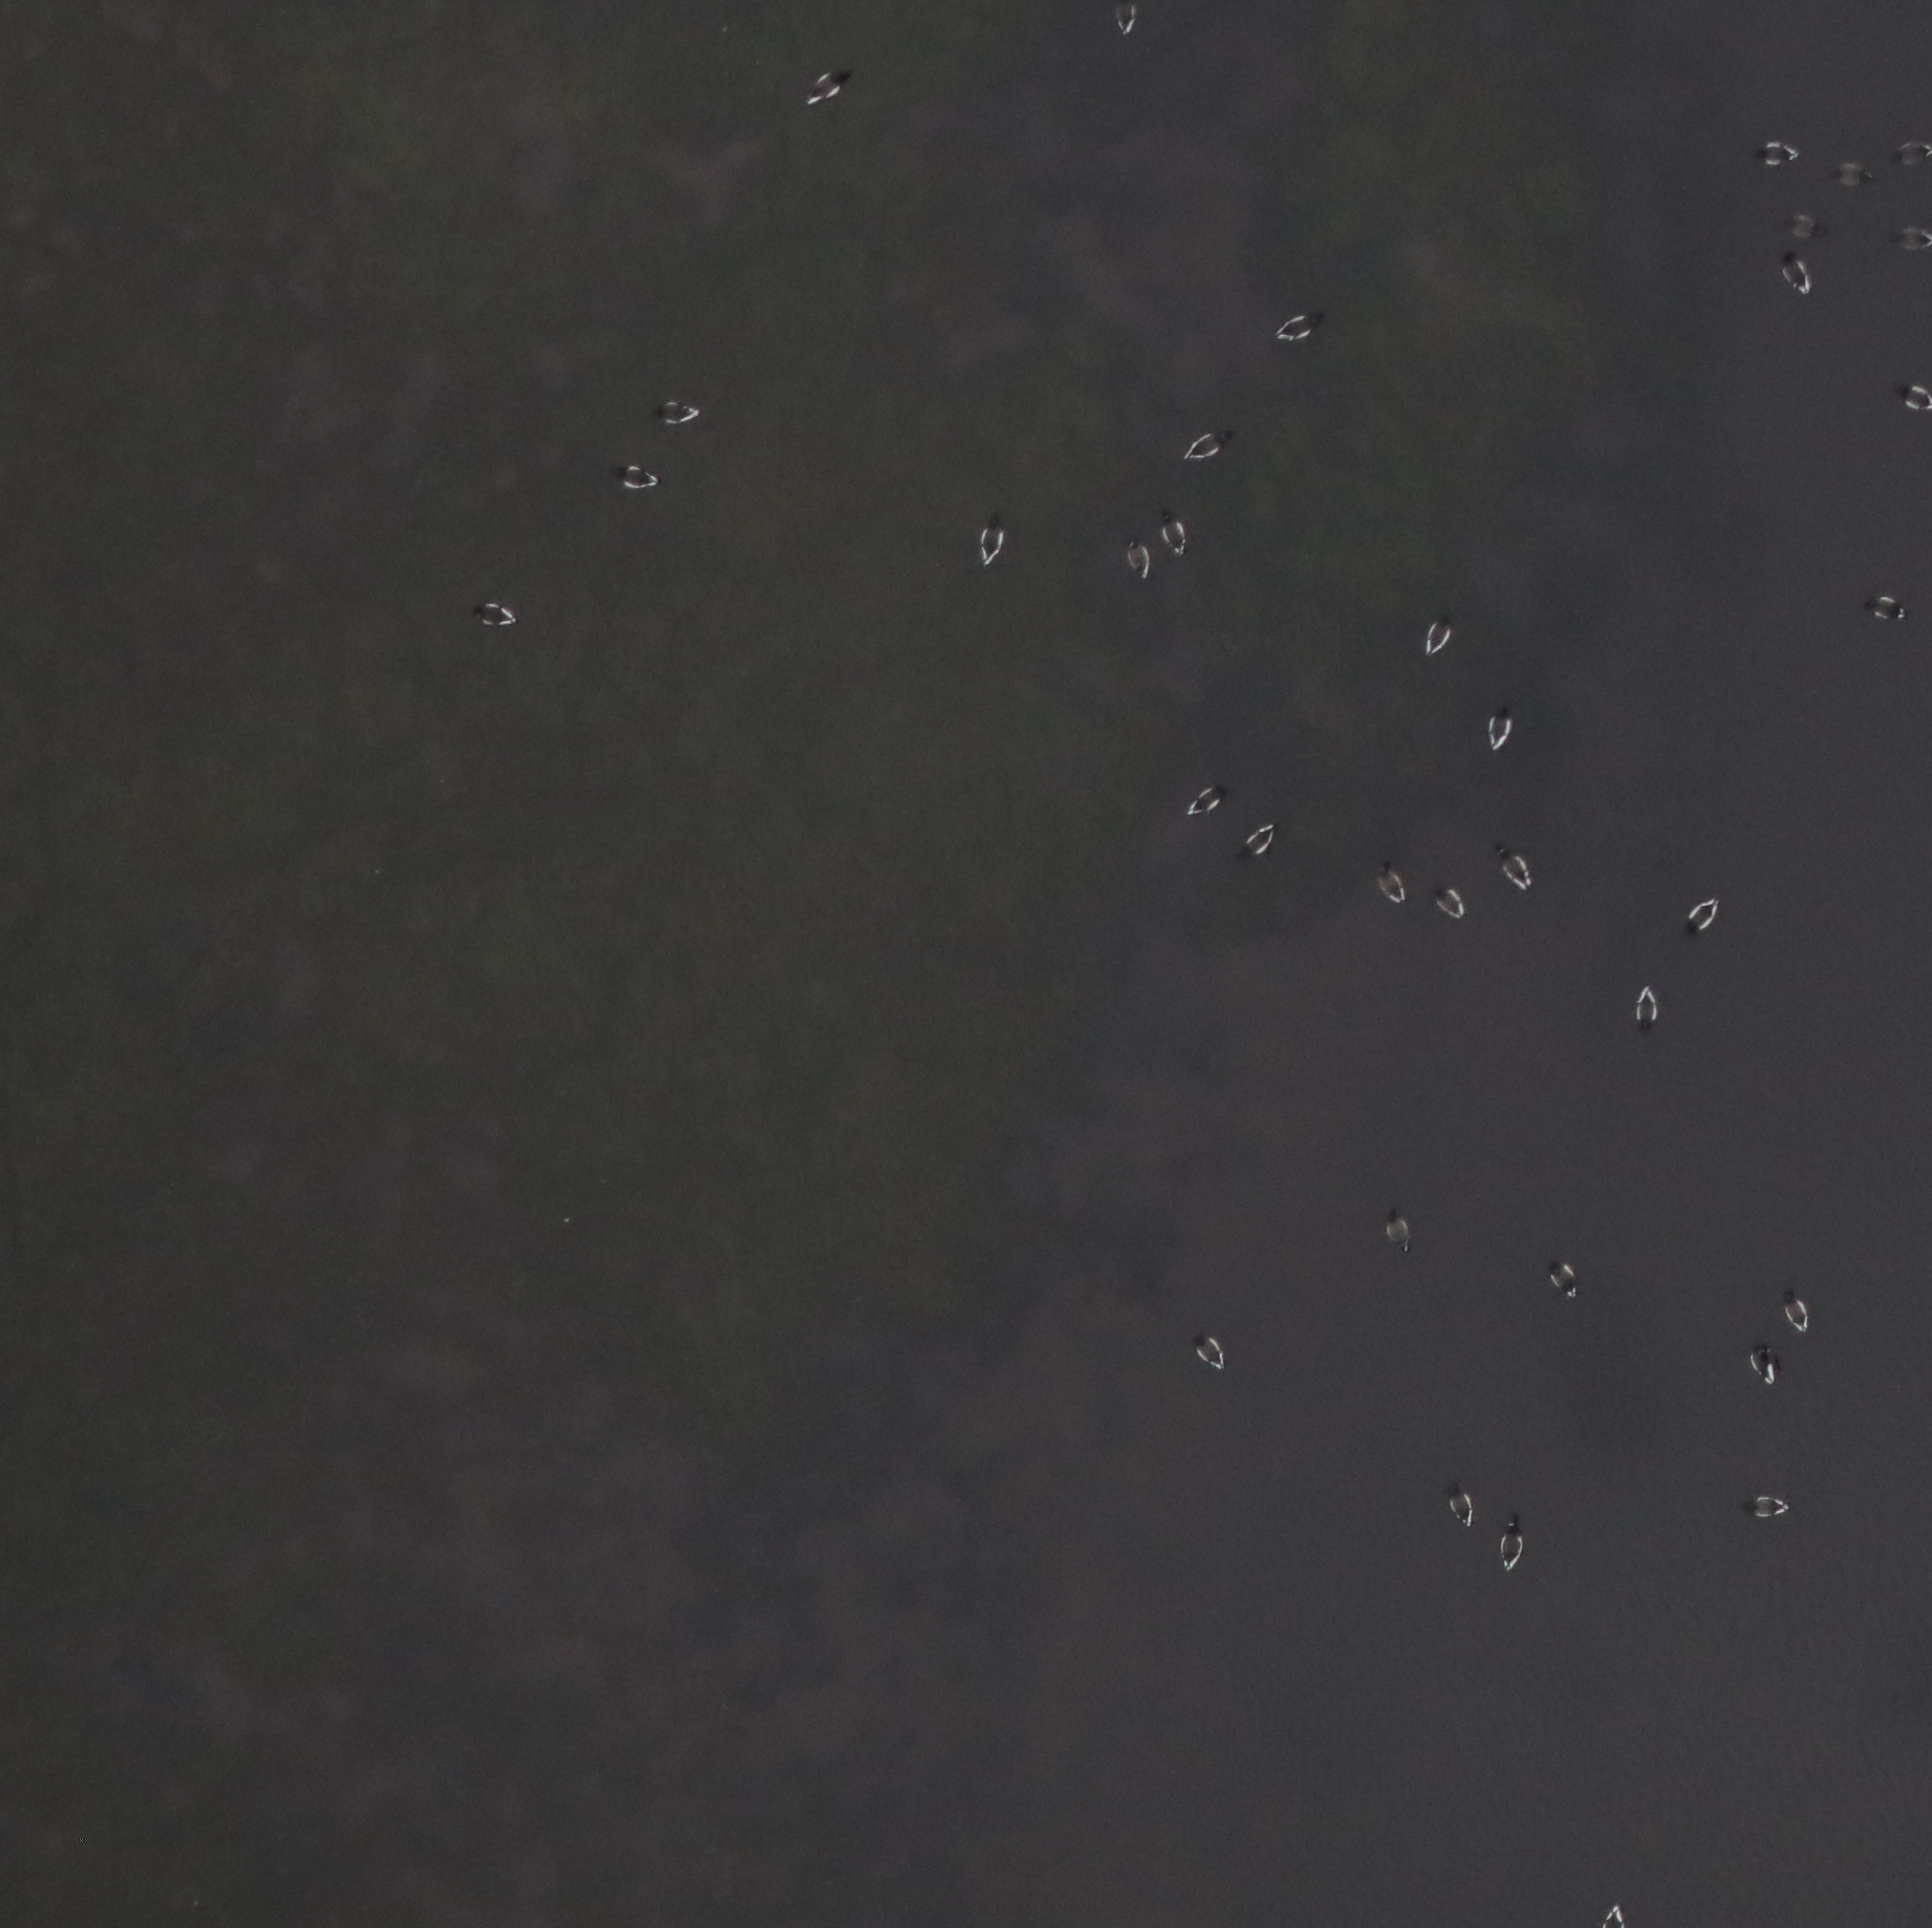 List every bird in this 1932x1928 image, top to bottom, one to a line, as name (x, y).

brant (1119, 14)
brant (827, 87)
brant (1774, 152)
brant (1912, 155)
brant (1845, 178)
brant (1799, 228)
brant (1914, 235)
brant (1792, 270)
brant (1298, 327)
brant (1918, 398)
brant (676, 412)
brant (1203, 445)
brant (637, 477)
brant (1172, 531)
brant (993, 541)
brant (1141, 556)
brant (1886, 608)
brant (494, 615)
brant (1439, 635)
brant (1501, 727)
brant (1203, 800)
brant (1258, 841)
brant (1514, 868)
brant (1391, 882)
brant (1450, 903)
brant (1703, 916)
brant (1646, 1009)
brant (1398, 1230)
brant (1560, 1279)
brant (1796, 1311)
brant (1213, 1353)
brant (1764, 1364)
brant (1459, 1506)
brant (1766, 1507)
brant (1511, 1543)
brant (1615, 1925)